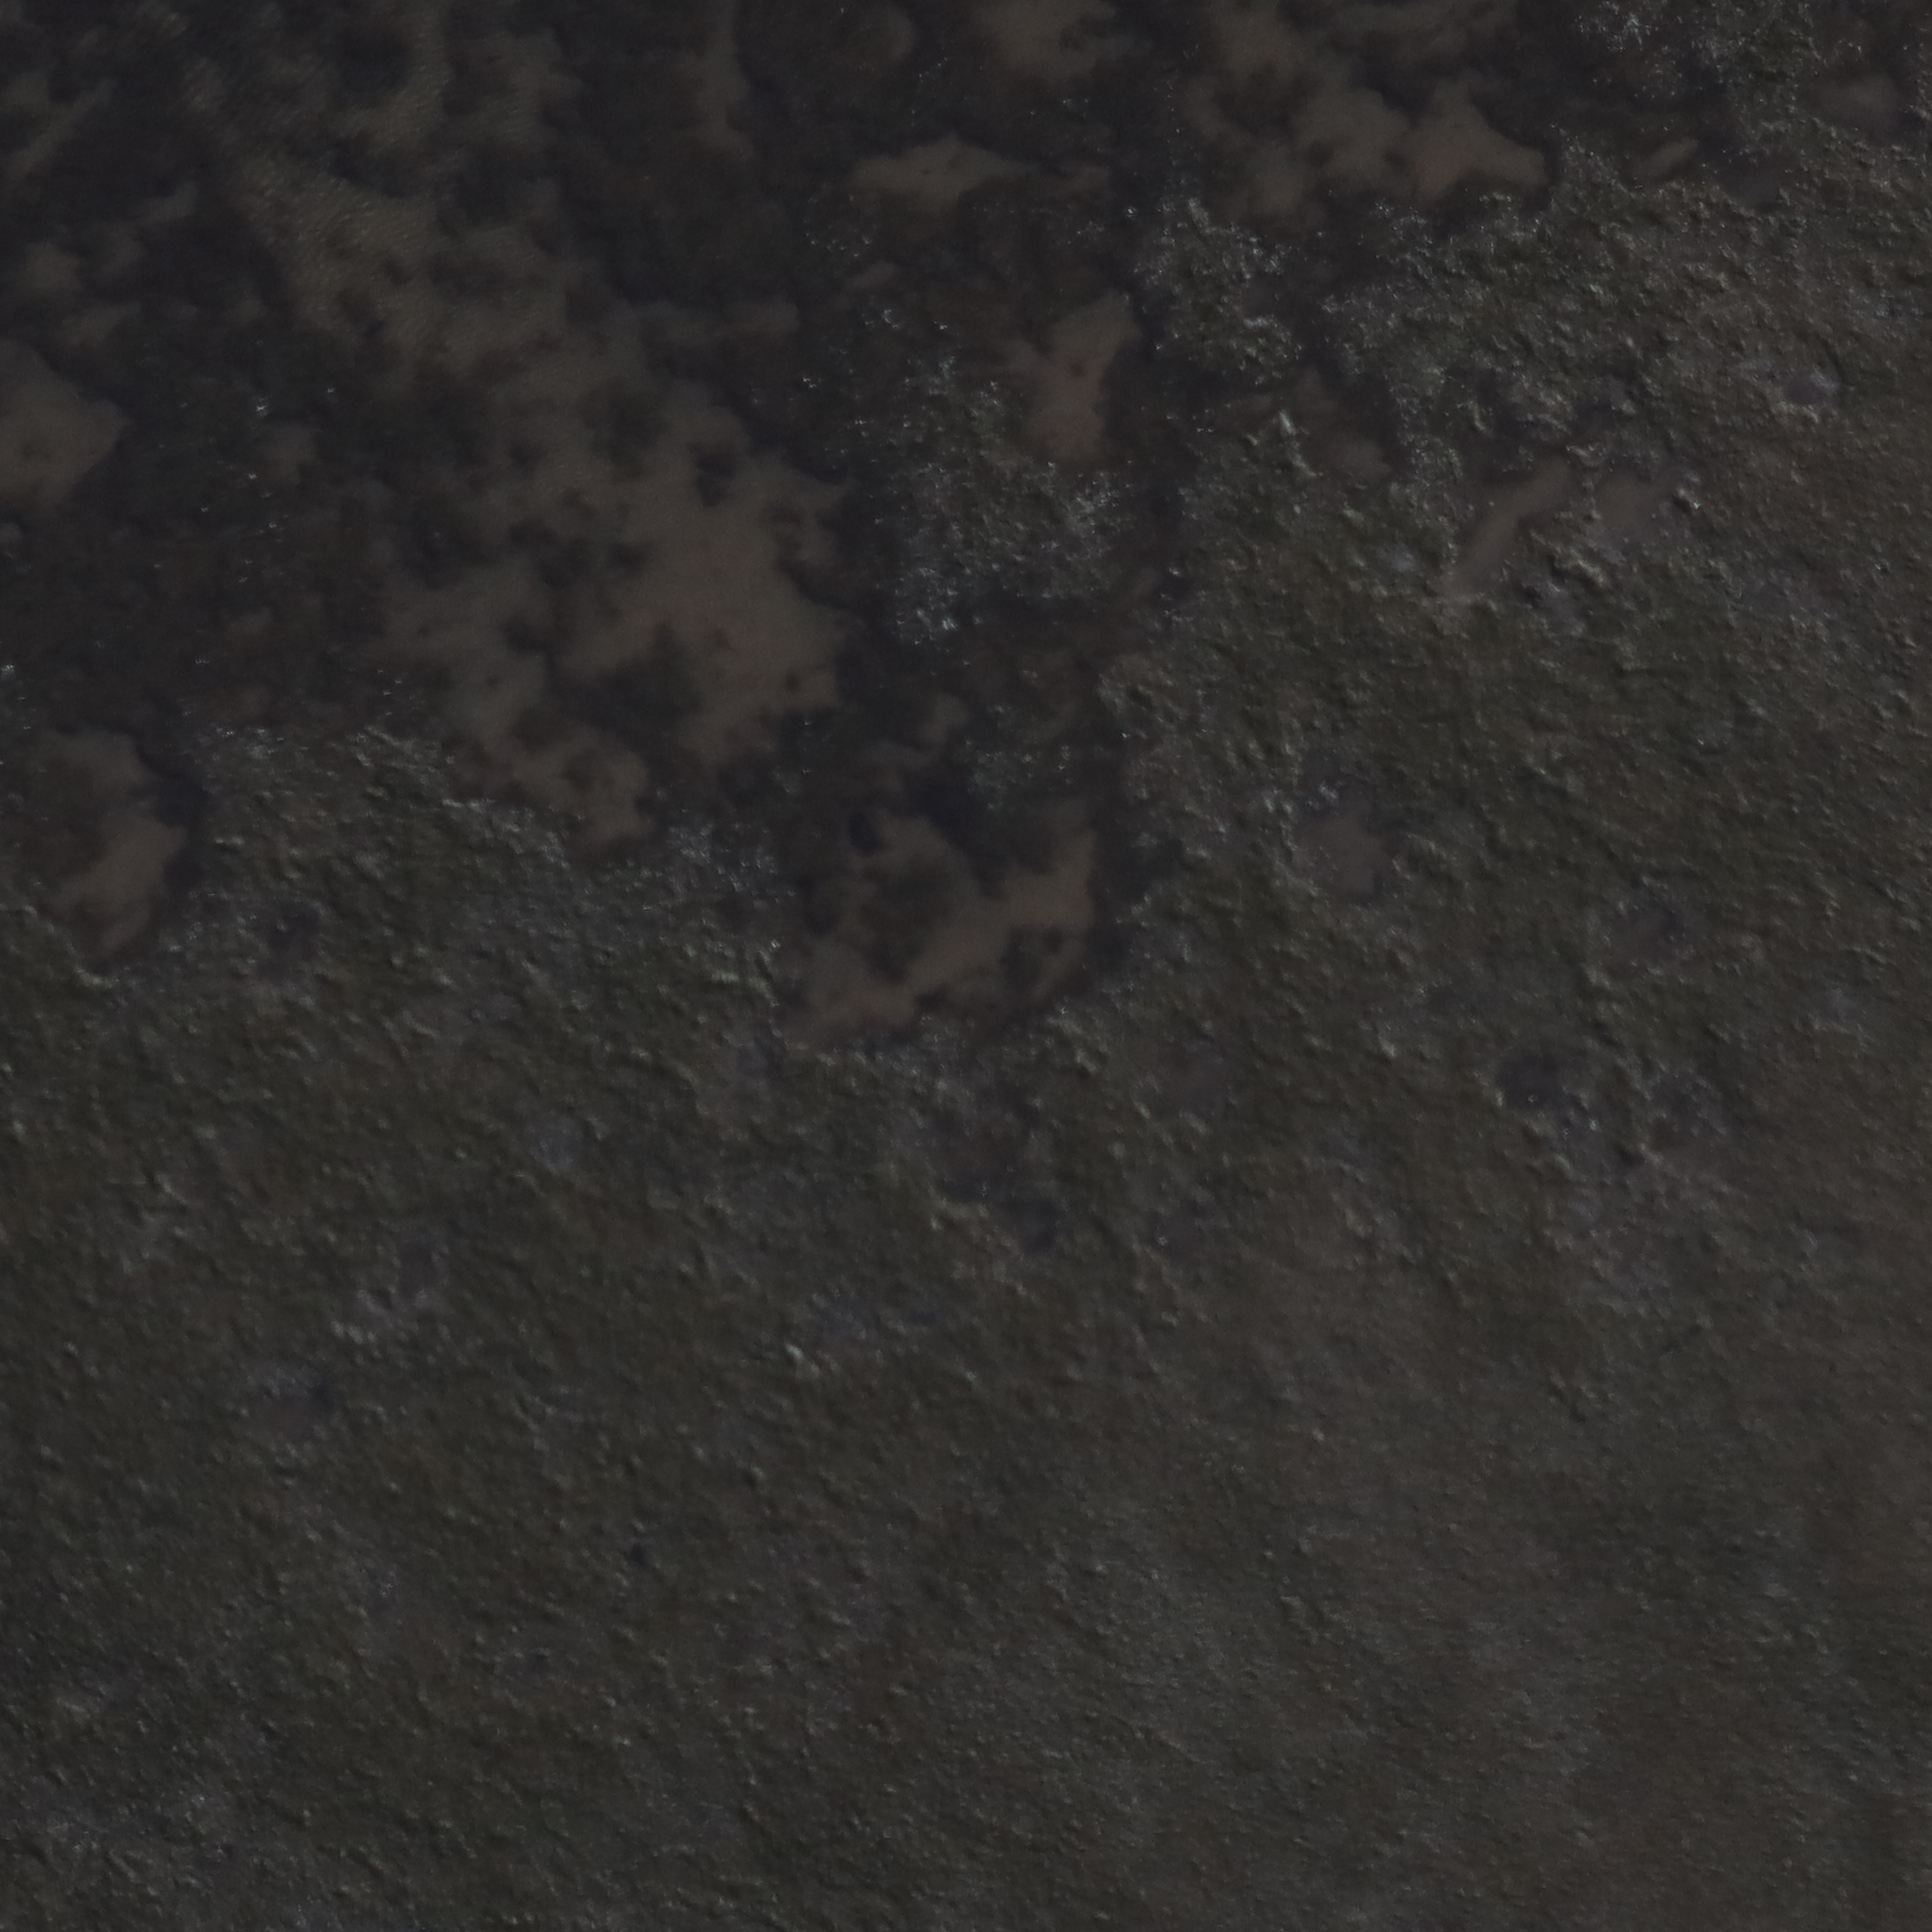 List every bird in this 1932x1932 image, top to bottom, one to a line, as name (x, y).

None